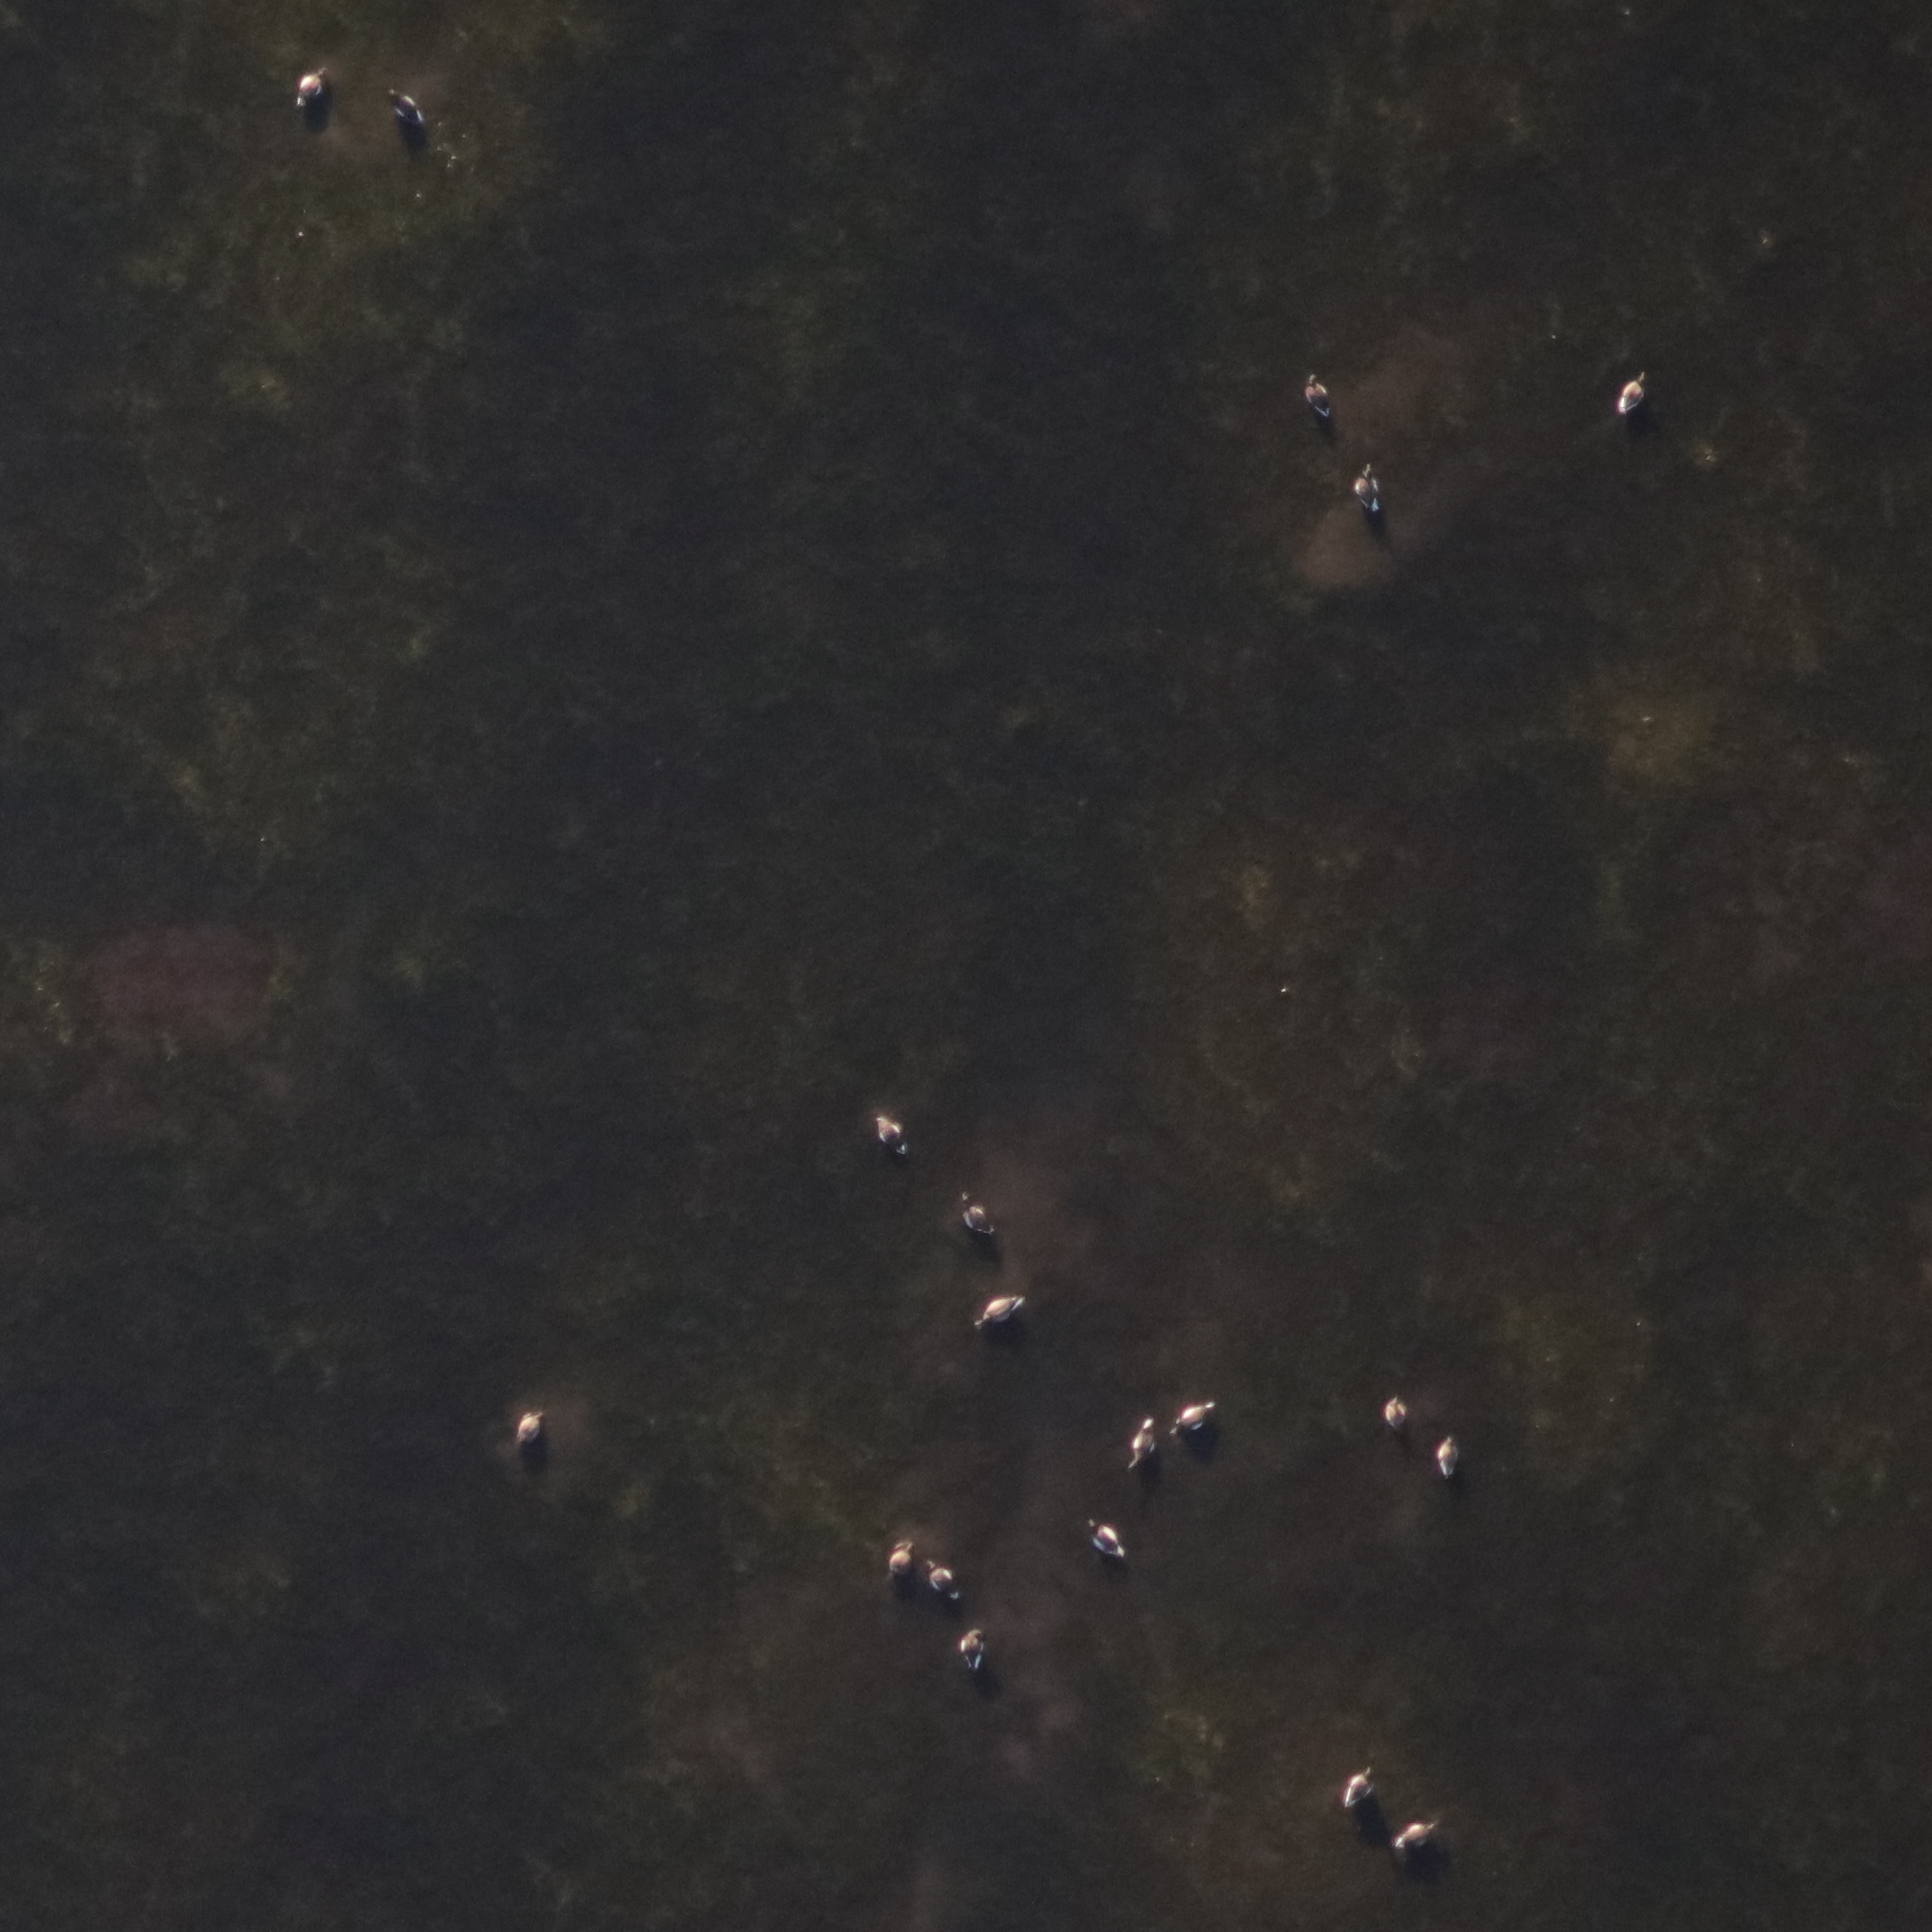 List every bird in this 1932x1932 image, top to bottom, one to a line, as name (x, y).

brant (311, 87)
brant (408, 110)
brant (1632, 394)
brant (1318, 396)
brant (1367, 492)
brant (889, 1131)
brant (977, 1217)
brant (1000, 1310)
brant (1394, 1414)
brant (1195, 1419)
brant (530, 1424)
brant (1141, 1439)
brant (1446, 1454)
brant (1108, 1539)
brant (902, 1558)
brant (940, 1579)
brant (972, 1645)
brant (1356, 1789)
brant (1414, 1836)